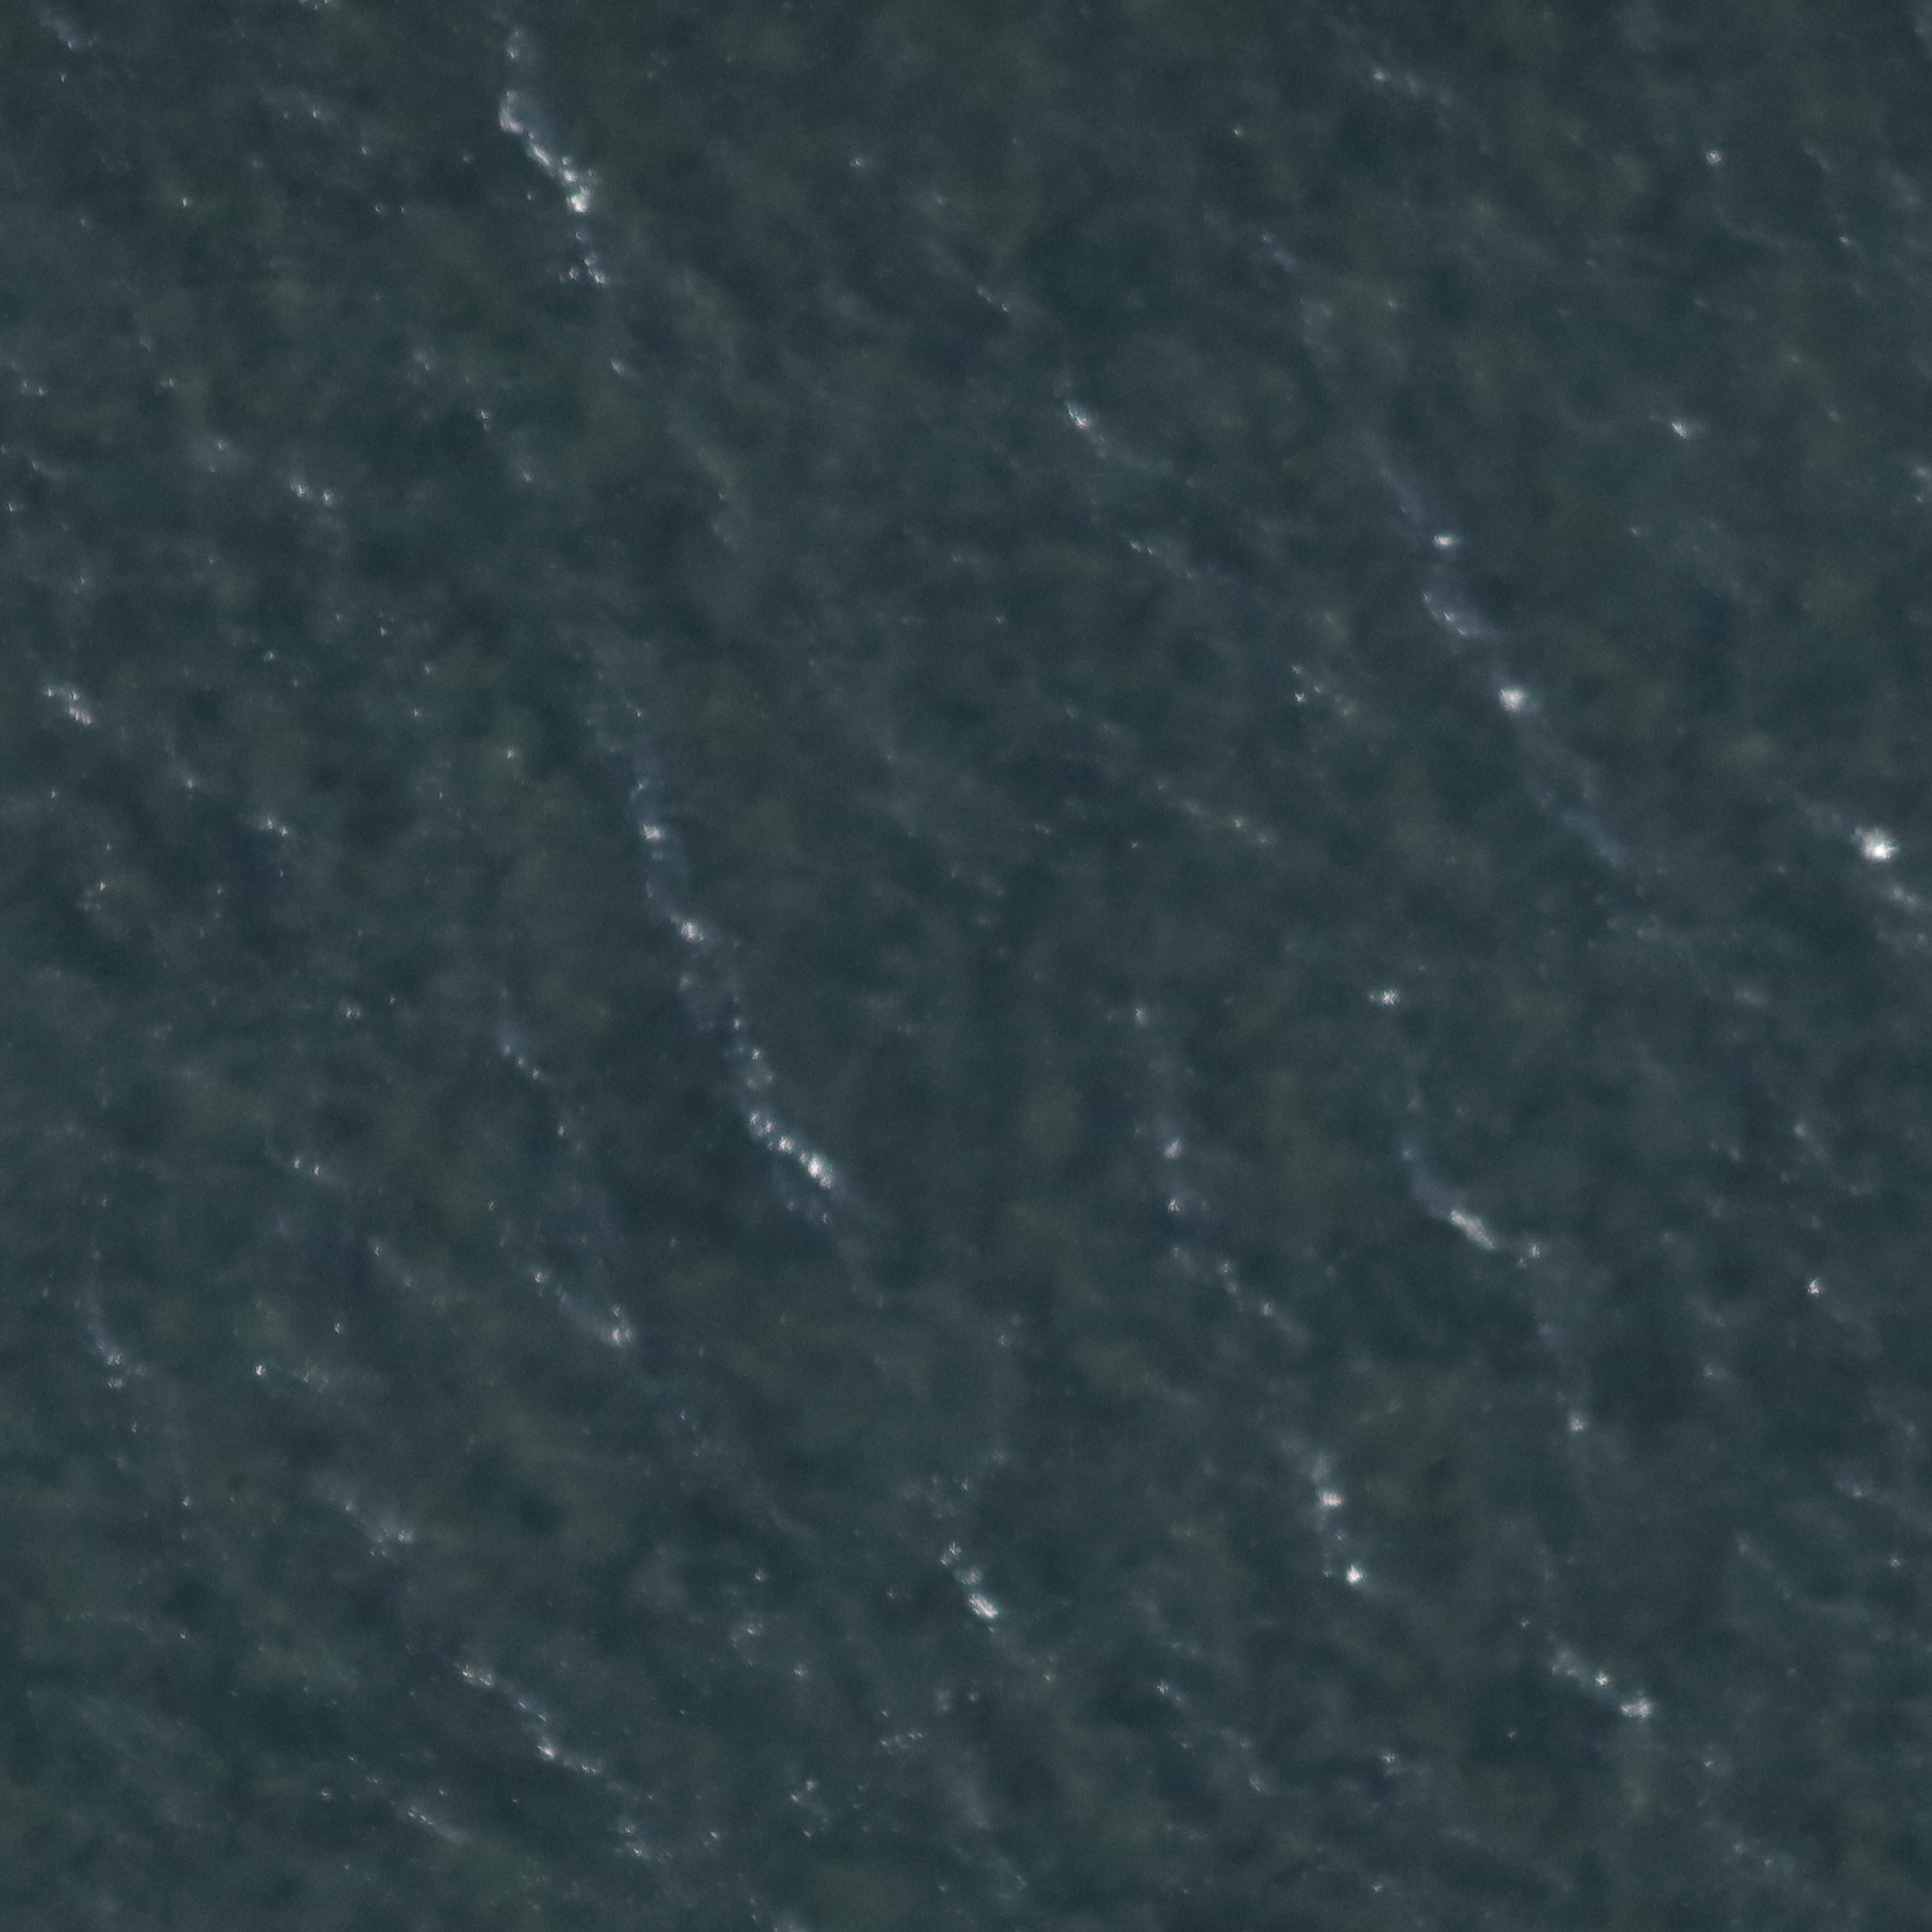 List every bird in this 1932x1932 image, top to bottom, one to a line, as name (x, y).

None